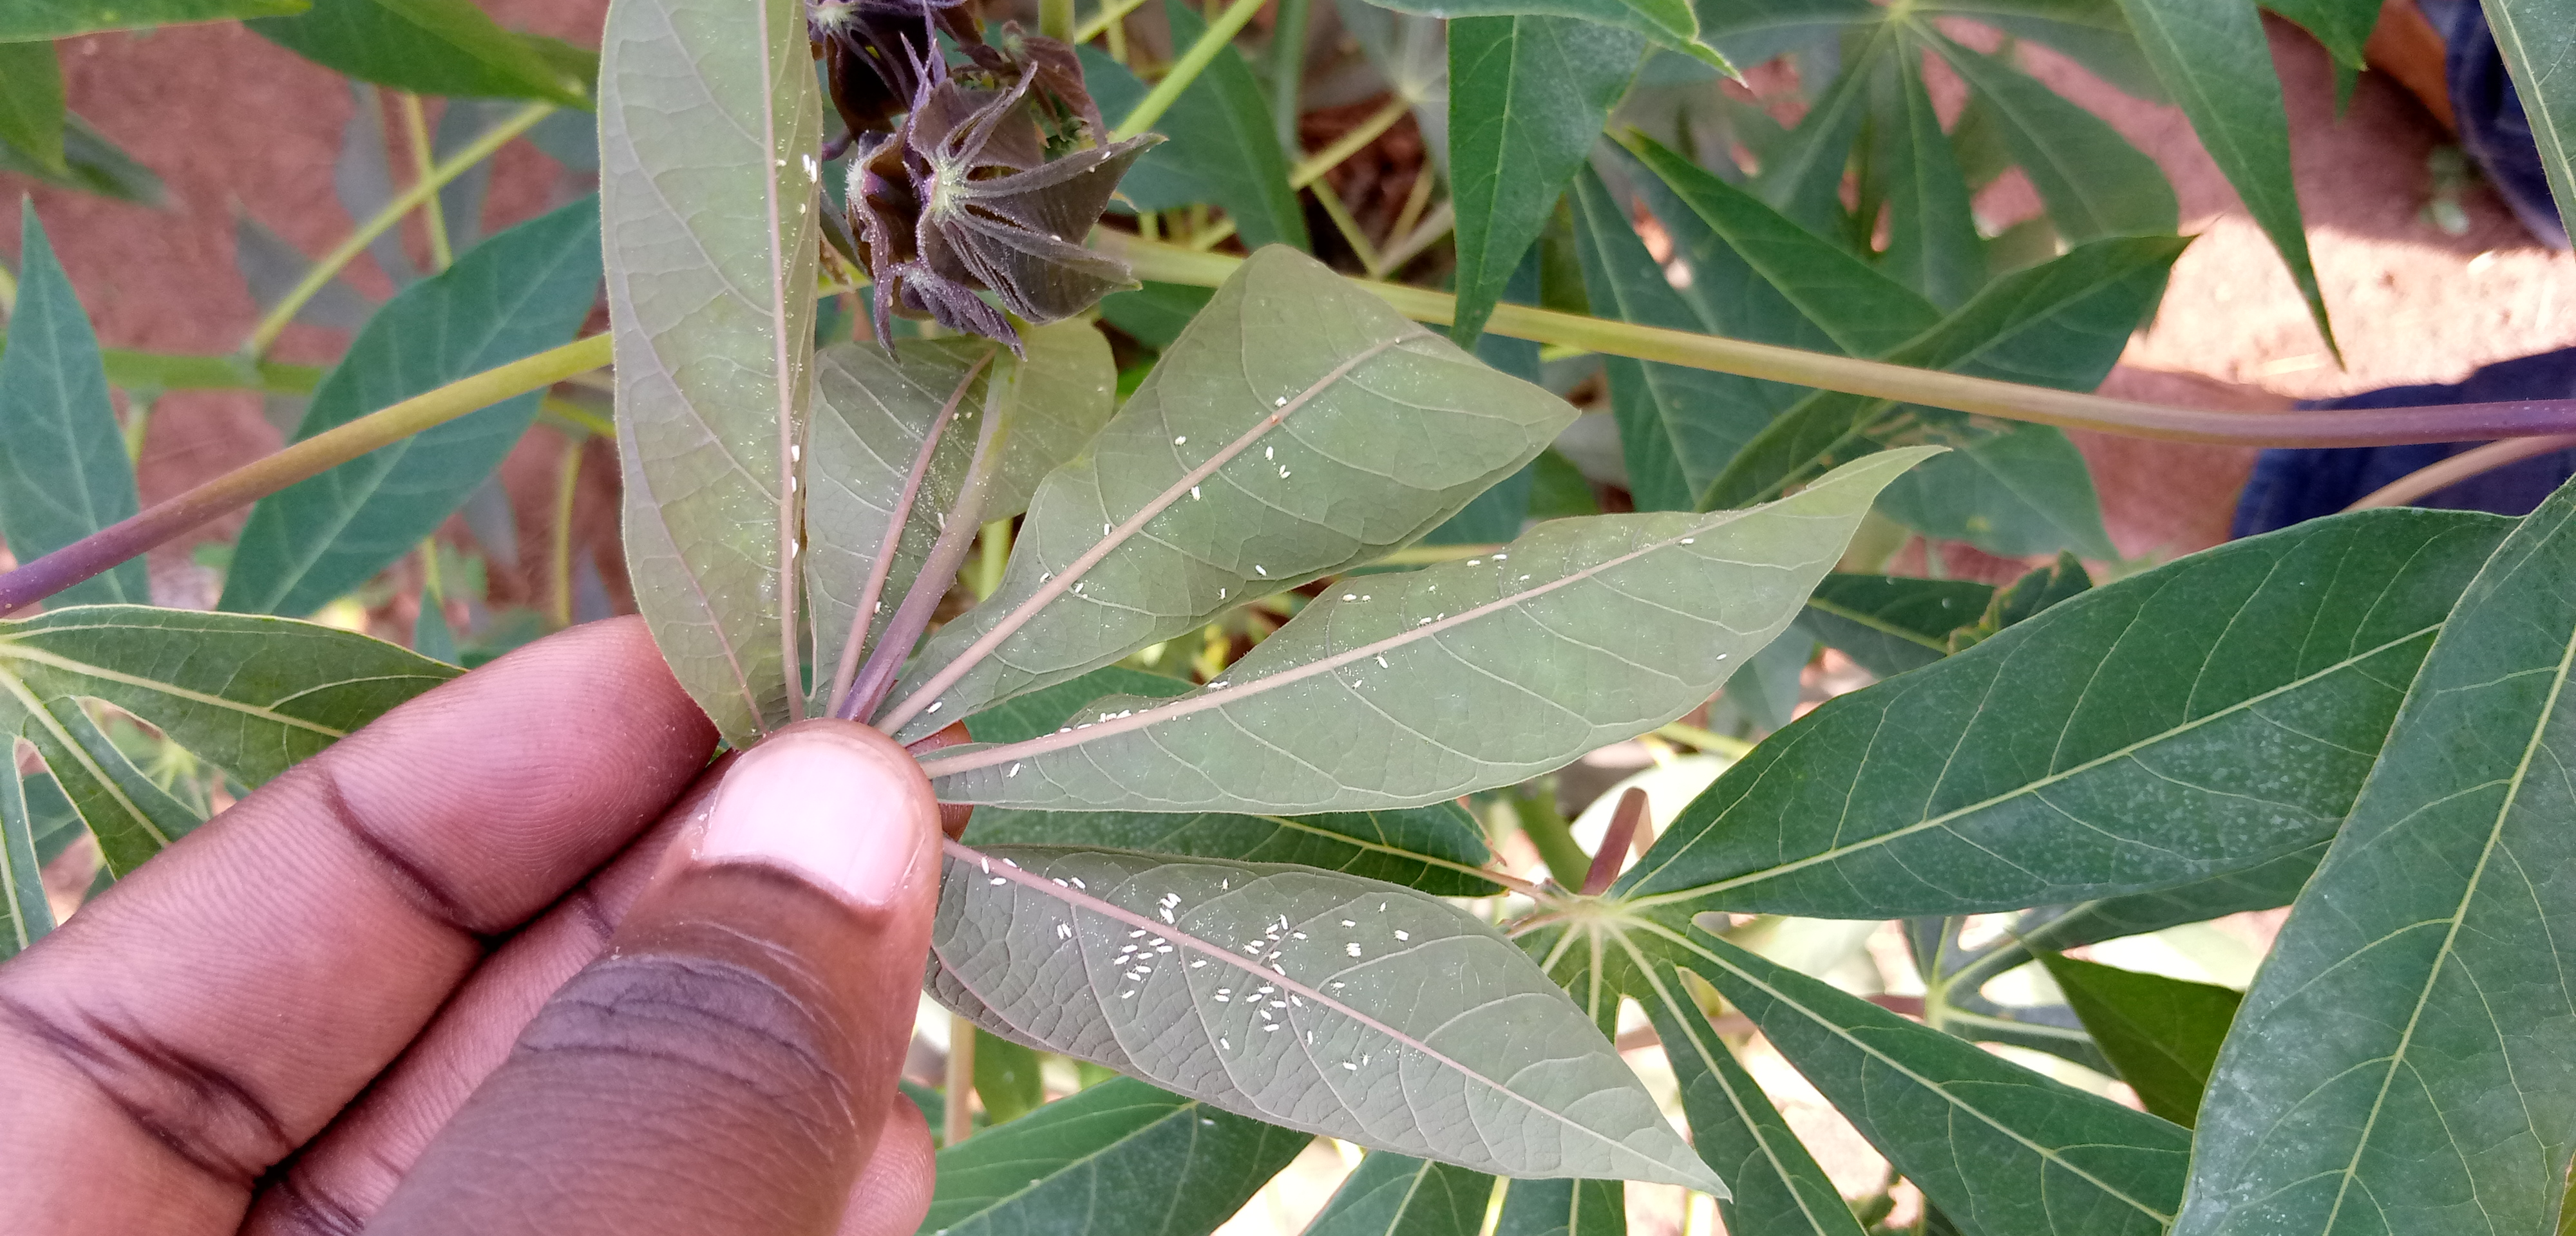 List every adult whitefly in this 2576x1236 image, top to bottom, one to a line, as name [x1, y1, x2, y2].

whitefly [1101, 149, 1113, 160]
whitefly [802, 151, 810, 174]
whitefly [774, 158, 788, 169]
whitefly [810, 160, 819, 185]
whitefly [796, 200, 811, 219]
whitefly [1049, 233, 1063, 244]
whitefly [1274, 396, 1285, 406]
whitefly [1277, 398, 1287, 409]
whitefly [964, 410, 976, 420]
whitefly [952, 411, 960, 422]
whitefly [1174, 435, 1182, 445]
whitefly [1179, 435, 1186, 447]
whitefly [790, 441, 804, 464]
whitefly [1264, 445, 1271, 459]
whitefly [1267, 447, 1274, 462]
whitefly [1278, 464, 1286, 476]
whitefly [1281, 470, 1292, 480]
whitefly [790, 473, 800, 494]
whitefly [1195, 484, 1202, 501]
whitefly [1190, 486, 1197, 501]
whitefly [936, 510, 950, 530]
whitefly [1100, 519, 1113, 539]
whitefly [791, 537, 801, 563]
whitefly [1678, 537, 1696, 547]
whitefly [1490, 552, 1508, 563]
whitefly [1466, 559, 1475, 568]
whitefly [1471, 559, 1482, 567]
whitefly [1253, 563, 1269, 578]
whitefly [1039, 570, 1051, 585]
whitefly [1518, 572, 1532, 583]
whitefly [1074, 581, 1085, 594]
whitefly [1426, 584, 1437, 594]
whitefly [1218, 585, 1229, 602]
whitefly [1341, 593, 1354, 603]
whitefly [1361, 594, 1373, 603]
whitefly [1345, 594, 1358, 602]
whitefly [873, 599, 884, 616]
whitefly [1435, 611, 1447, 623]
whitefly [1418, 615, 1432, 626]
whitefly [1714, 651, 1728, 661]
whitefly [1375, 653, 1390, 671]
whitefly [1352, 678, 1363, 691]
whitefly [1218, 679, 1229, 688]
whitefly [1207, 681, 1218, 690]
whitefly [923, 700, 945, 716]
whitefly [1117, 707, 1133, 720]
whitefly [1099, 710, 1107, 723]
whitefly [1106, 711, 1117, 721]
whitefly [1058, 726, 1074, 733]
whitefly [1008, 760, 1022, 780]
whitefly [979, 855, 991, 876]
whitefly [1001, 856, 1022, 869]
whitefly [1070, 874, 1088, 890]
whitefly [1220, 876, 1230, 890]
whitefly [989, 876, 1009, 889]
whitefly [1050, 876, 1068, 888]
whitefly [1171, 890, 1184, 904]
whitefly [1168, 891, 1177, 906]
whitefly [1159, 896, 1175, 908]
whitefly [1377, 900, 1387, 913]
whitefly [1159, 906, 1166, 917]
whitefly [1165, 907, 1176, 925]
whitefly [1280, 912, 1290, 931]
whitefly [1340, 917, 1358, 930]
whitefly [1061, 921, 1075, 939]
whitefly [1264, 922, 1280, 935]
whitefly [1056, 923, 1064, 941]
whitefly [1129, 927, 1148, 940]
whitefly [1292, 929, 1307, 941]
whitefly [1394, 929, 1410, 937]
whitefly [1266, 933, 1282, 941]
whitefly [1393, 934, 1410, 941]
whitefly [1148, 937, 1167, 947]
whitefly [1249, 938, 1266, 948]
whitefly [1121, 941, 1140, 953]
whitefly [1345, 941, 1361, 948]
whitefly [1242, 943, 1260, 955]
whitefly [1155, 944, 1174, 954]
whitefly [1345, 946, 1361, 951]
whitefly [1268, 950, 1284, 961]
whitefly [1137, 951, 1155, 960]
whitefly [1345, 951, 1363, 959]
whitefly [1113, 953, 1131, 966]
whitefly [1188, 957, 1212, 970]
whitefly [1271, 962, 1288, 977]
whitefly [1133, 963, 1153, 974]
whitefly [1125, 969, 1143, 983]
whitefly [1331, 979, 1347, 991]
whitefly [1256, 984, 1277, 995]
whitefly [1216, 987, 1233, 996]
whitefly [1121, 988, 1137, 1001]
whitefly [1244, 993, 1264, 1004]
whitefly [1290, 993, 1305, 1009]
whitefly [1213, 995, 1230, 1004]
whitefly [1268, 998, 1287, 1009]
whitefly [1258, 1007, 1274, 1022]
whitefly [1262, 1022, 1283, 1033]
whitefly [1305, 1026, 1316, 1047]
whitefly [1218, 1035, 1232, 1051]
whitefly [1361, 1051, 1371, 1067]
whitefly [1340, 1060, 1358, 1073]